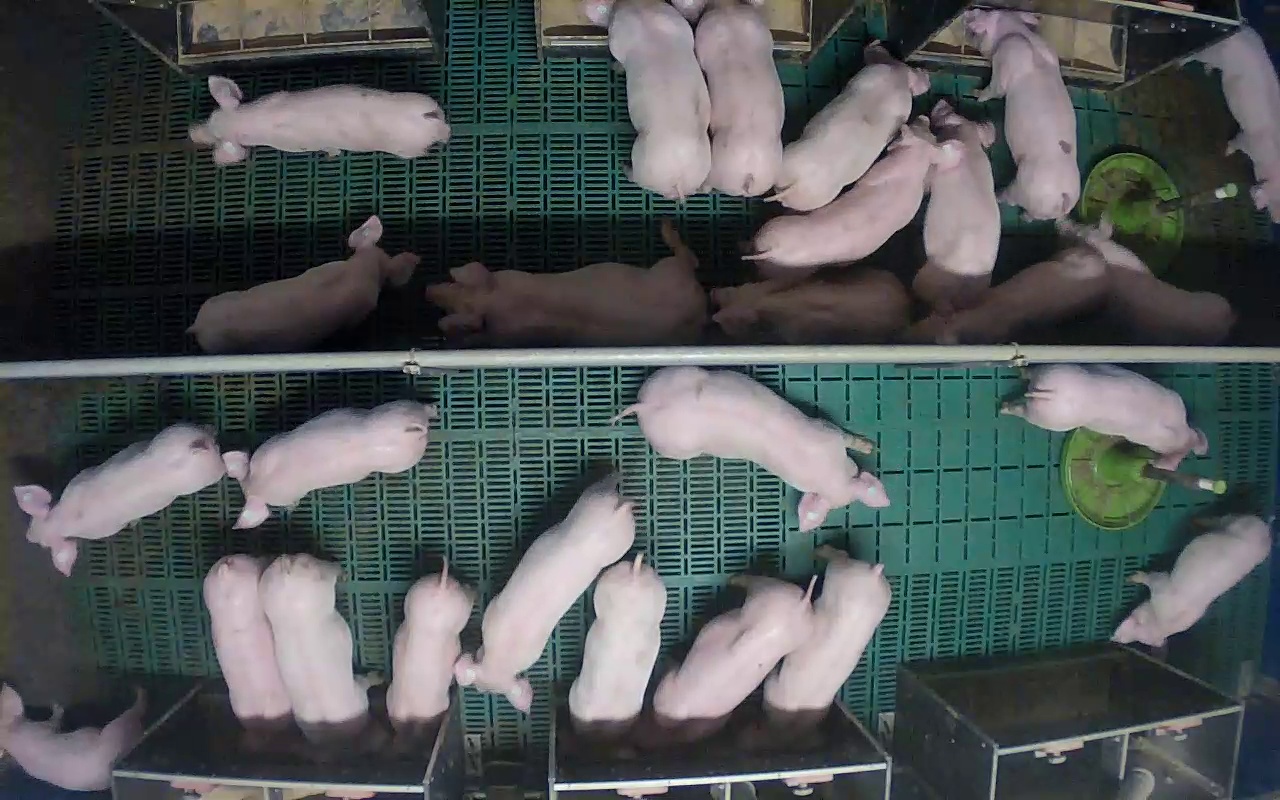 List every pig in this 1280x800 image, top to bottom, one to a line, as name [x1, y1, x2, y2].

pig [586, 0, 711, 211]
pig [669, 0, 786, 199]
pig [963, 9, 1081, 223]
pig [1178, 24, 1279, 223]
pig [765, 40, 930, 214]
pig [189, 73, 452, 166]
pig [910, 101, 999, 307]
pig [737, 113, 969, 282]
pig [1052, 213, 1233, 344]
pig [184, 214, 422, 356]
pig [423, 217, 711, 347]
pig [910, 244, 1111, 346]
pig [711, 268, 910, 344]
pig [997, 363, 1208, 475]
pig [611, 369, 890, 536]
pig [223, 397, 440, 531]
pig [11, 420, 228, 579]
pig [452, 469, 640, 712]
pig [1109, 513, 1277, 648]
pig [736, 546, 893, 755]
pig [556, 551, 669, 759]
pig [201, 552, 301, 760]
pig [259, 552, 393, 765]
pig [380, 552, 477, 762]
pig [633, 574, 820, 750]
pig [0, 678, 149, 791]